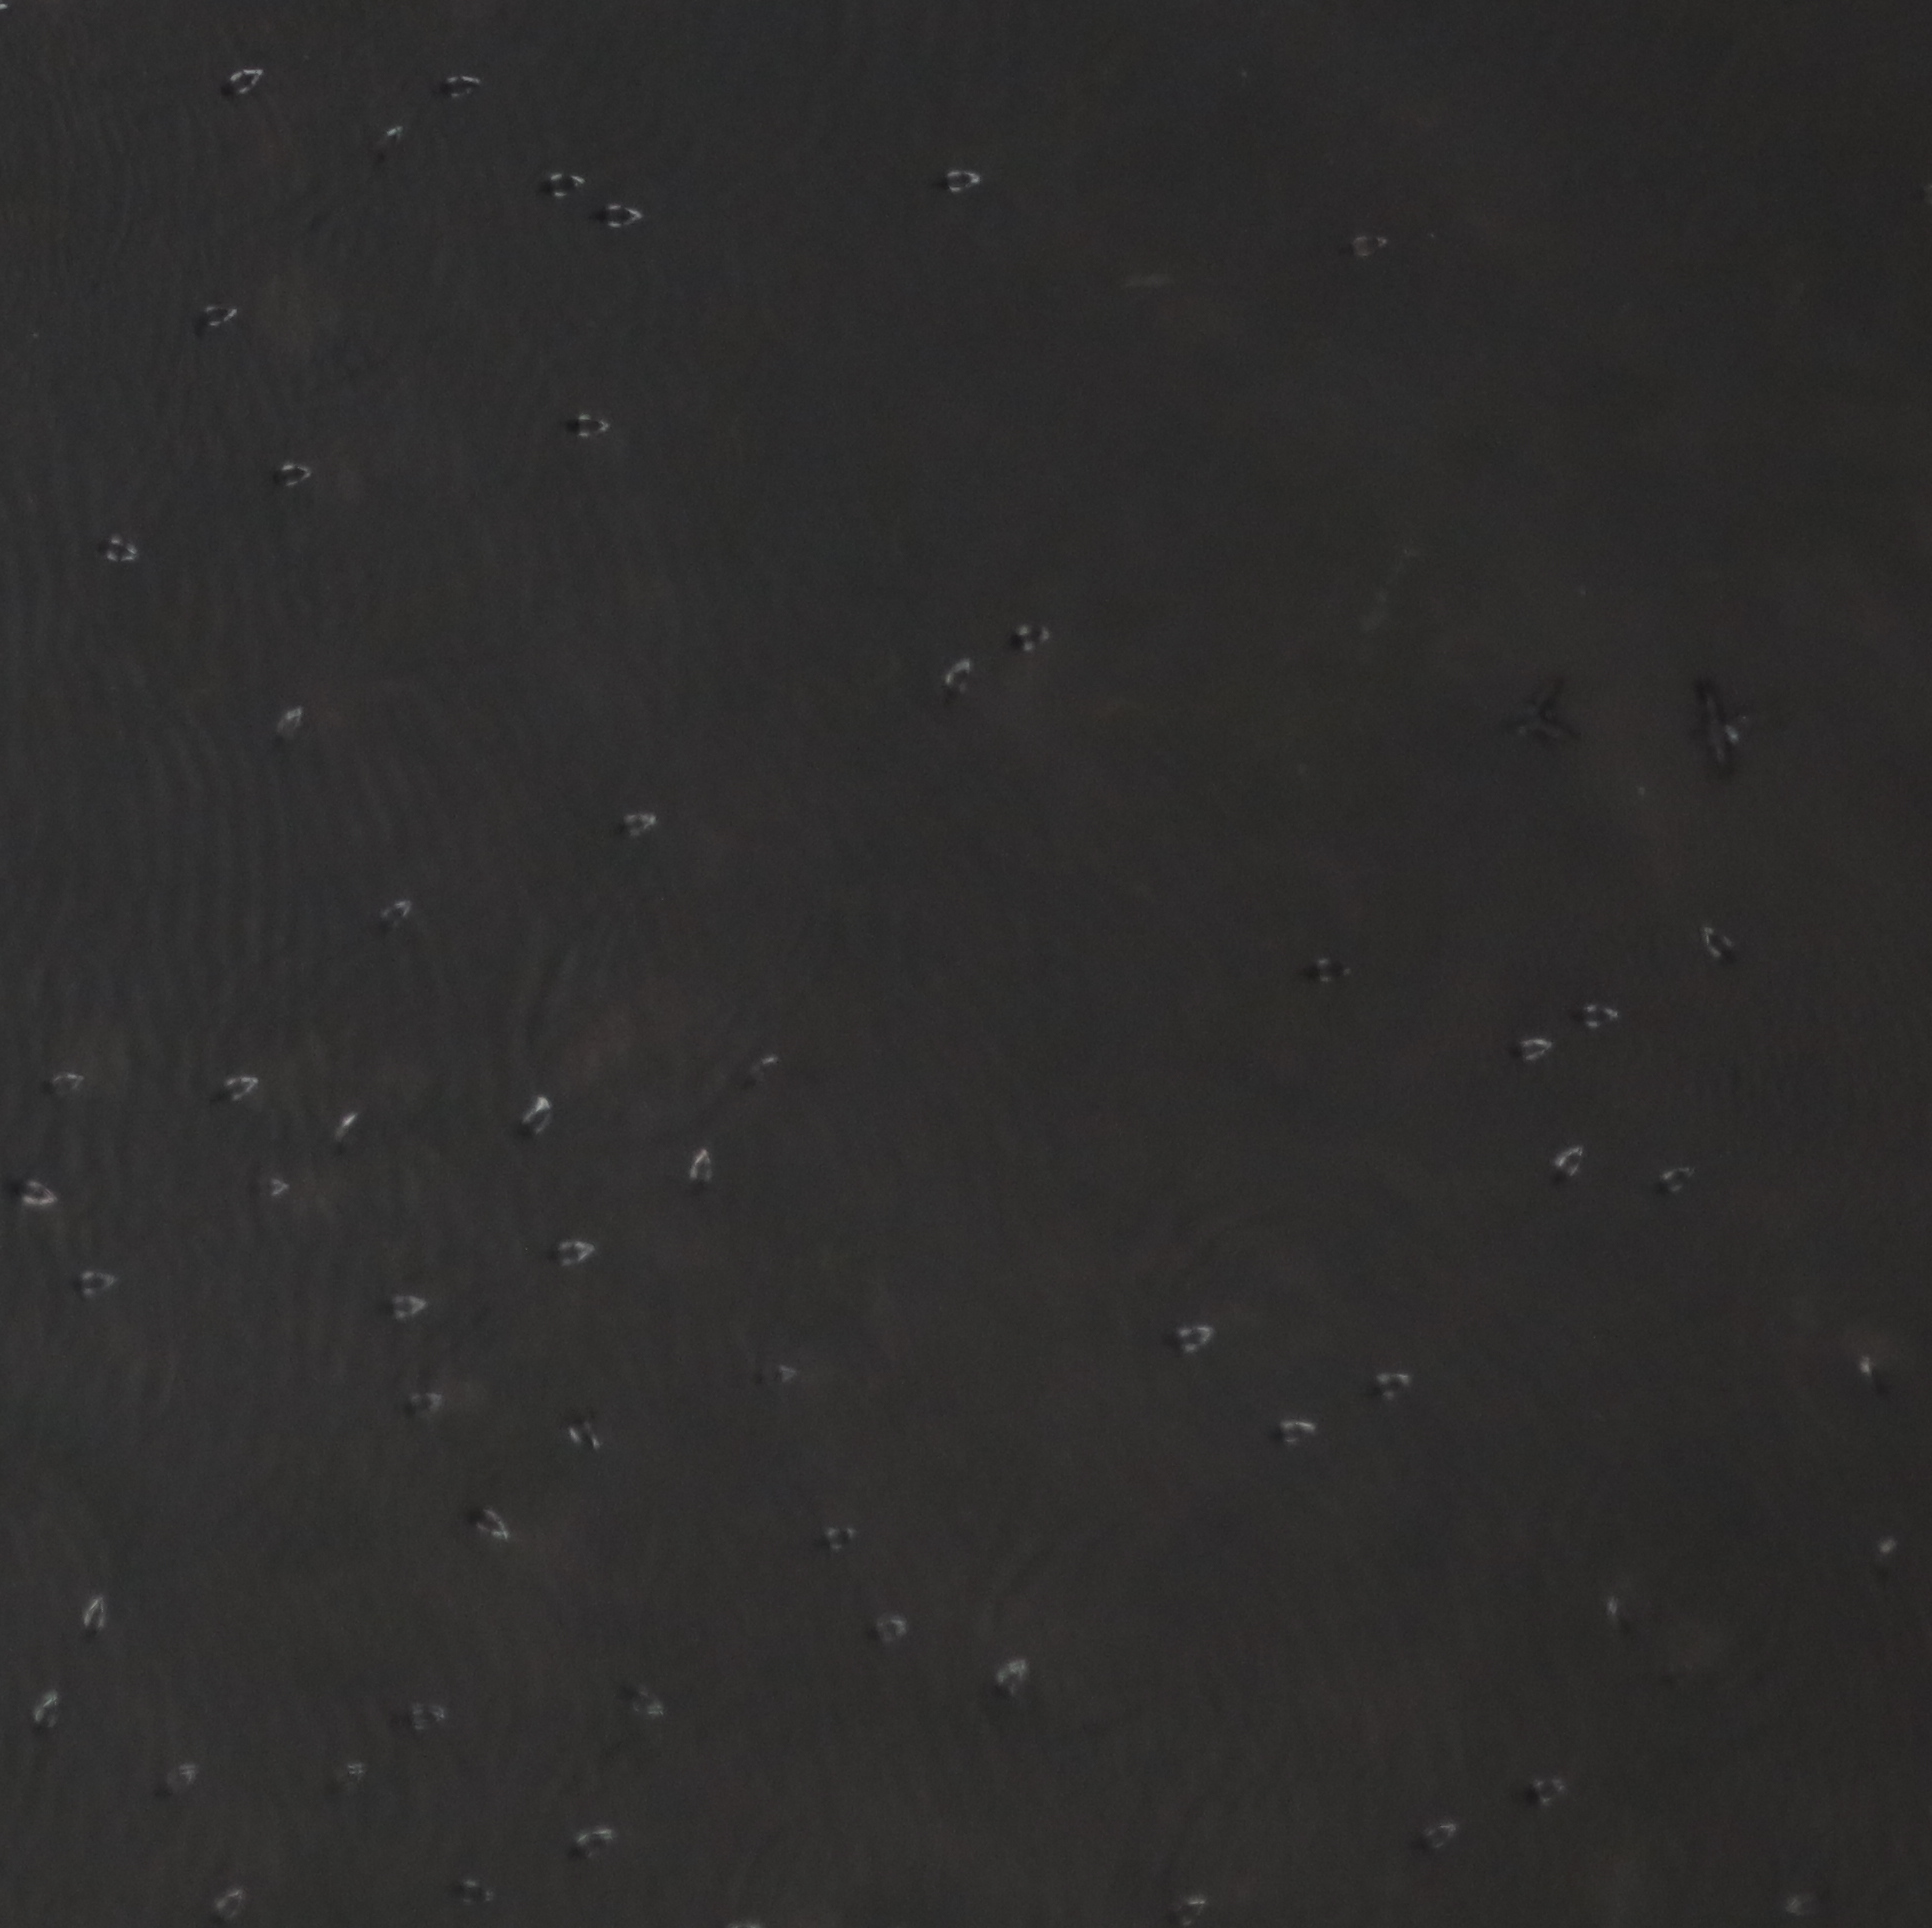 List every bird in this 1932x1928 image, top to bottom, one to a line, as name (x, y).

brant (240, 81)
brant (457, 86)
brant (390, 144)
brant (960, 179)
brant (558, 181)
brant (618, 216)
brant (1365, 244)
brant (212, 314)
brant (585, 425)
brant (293, 476)
brant (116, 545)
brant (1028, 636)
brant (957, 677)
brant (1536, 712)
brant (287, 728)
brant (1718, 736)
brant (637, 824)
brant (390, 914)
brant (1719, 945)
brant (1329, 971)
brant (1591, 1016)
brant (1533, 1052)
brant (758, 1070)
brant (65, 1085)
brant (239, 1086)
brant (539, 1118)
brant (343, 1131)
brant (1568, 1166)
brant (699, 1167)
brant (1674, 1179)
brant (263, 1185)
brant (39, 1189)
brant (569, 1249)
brant (93, 1278)
brant (403, 1304)
brant (1192, 1335)
brant (1875, 1375)
brant (779, 1376)
brant (1391, 1388)
brant (424, 1403)
brant (1293, 1429)
brant (585, 1437)
brant (493, 1524)
brant (839, 1542)
brant (1884, 1551)
brant (97, 1612)
brant (1622, 1615)
brant (889, 1634)
brant (1007, 1679)
brant (645, 1701)
brant (425, 1716)
brant (48, 1719)
brant (177, 1784)
brant (345, 1784)
brant (1547, 1788)
brant (1436, 1836)
brant (597, 1838)
brant (467, 1890)
brant (232, 1900)
brant (1805, 1906)
brant (1183, 1913)